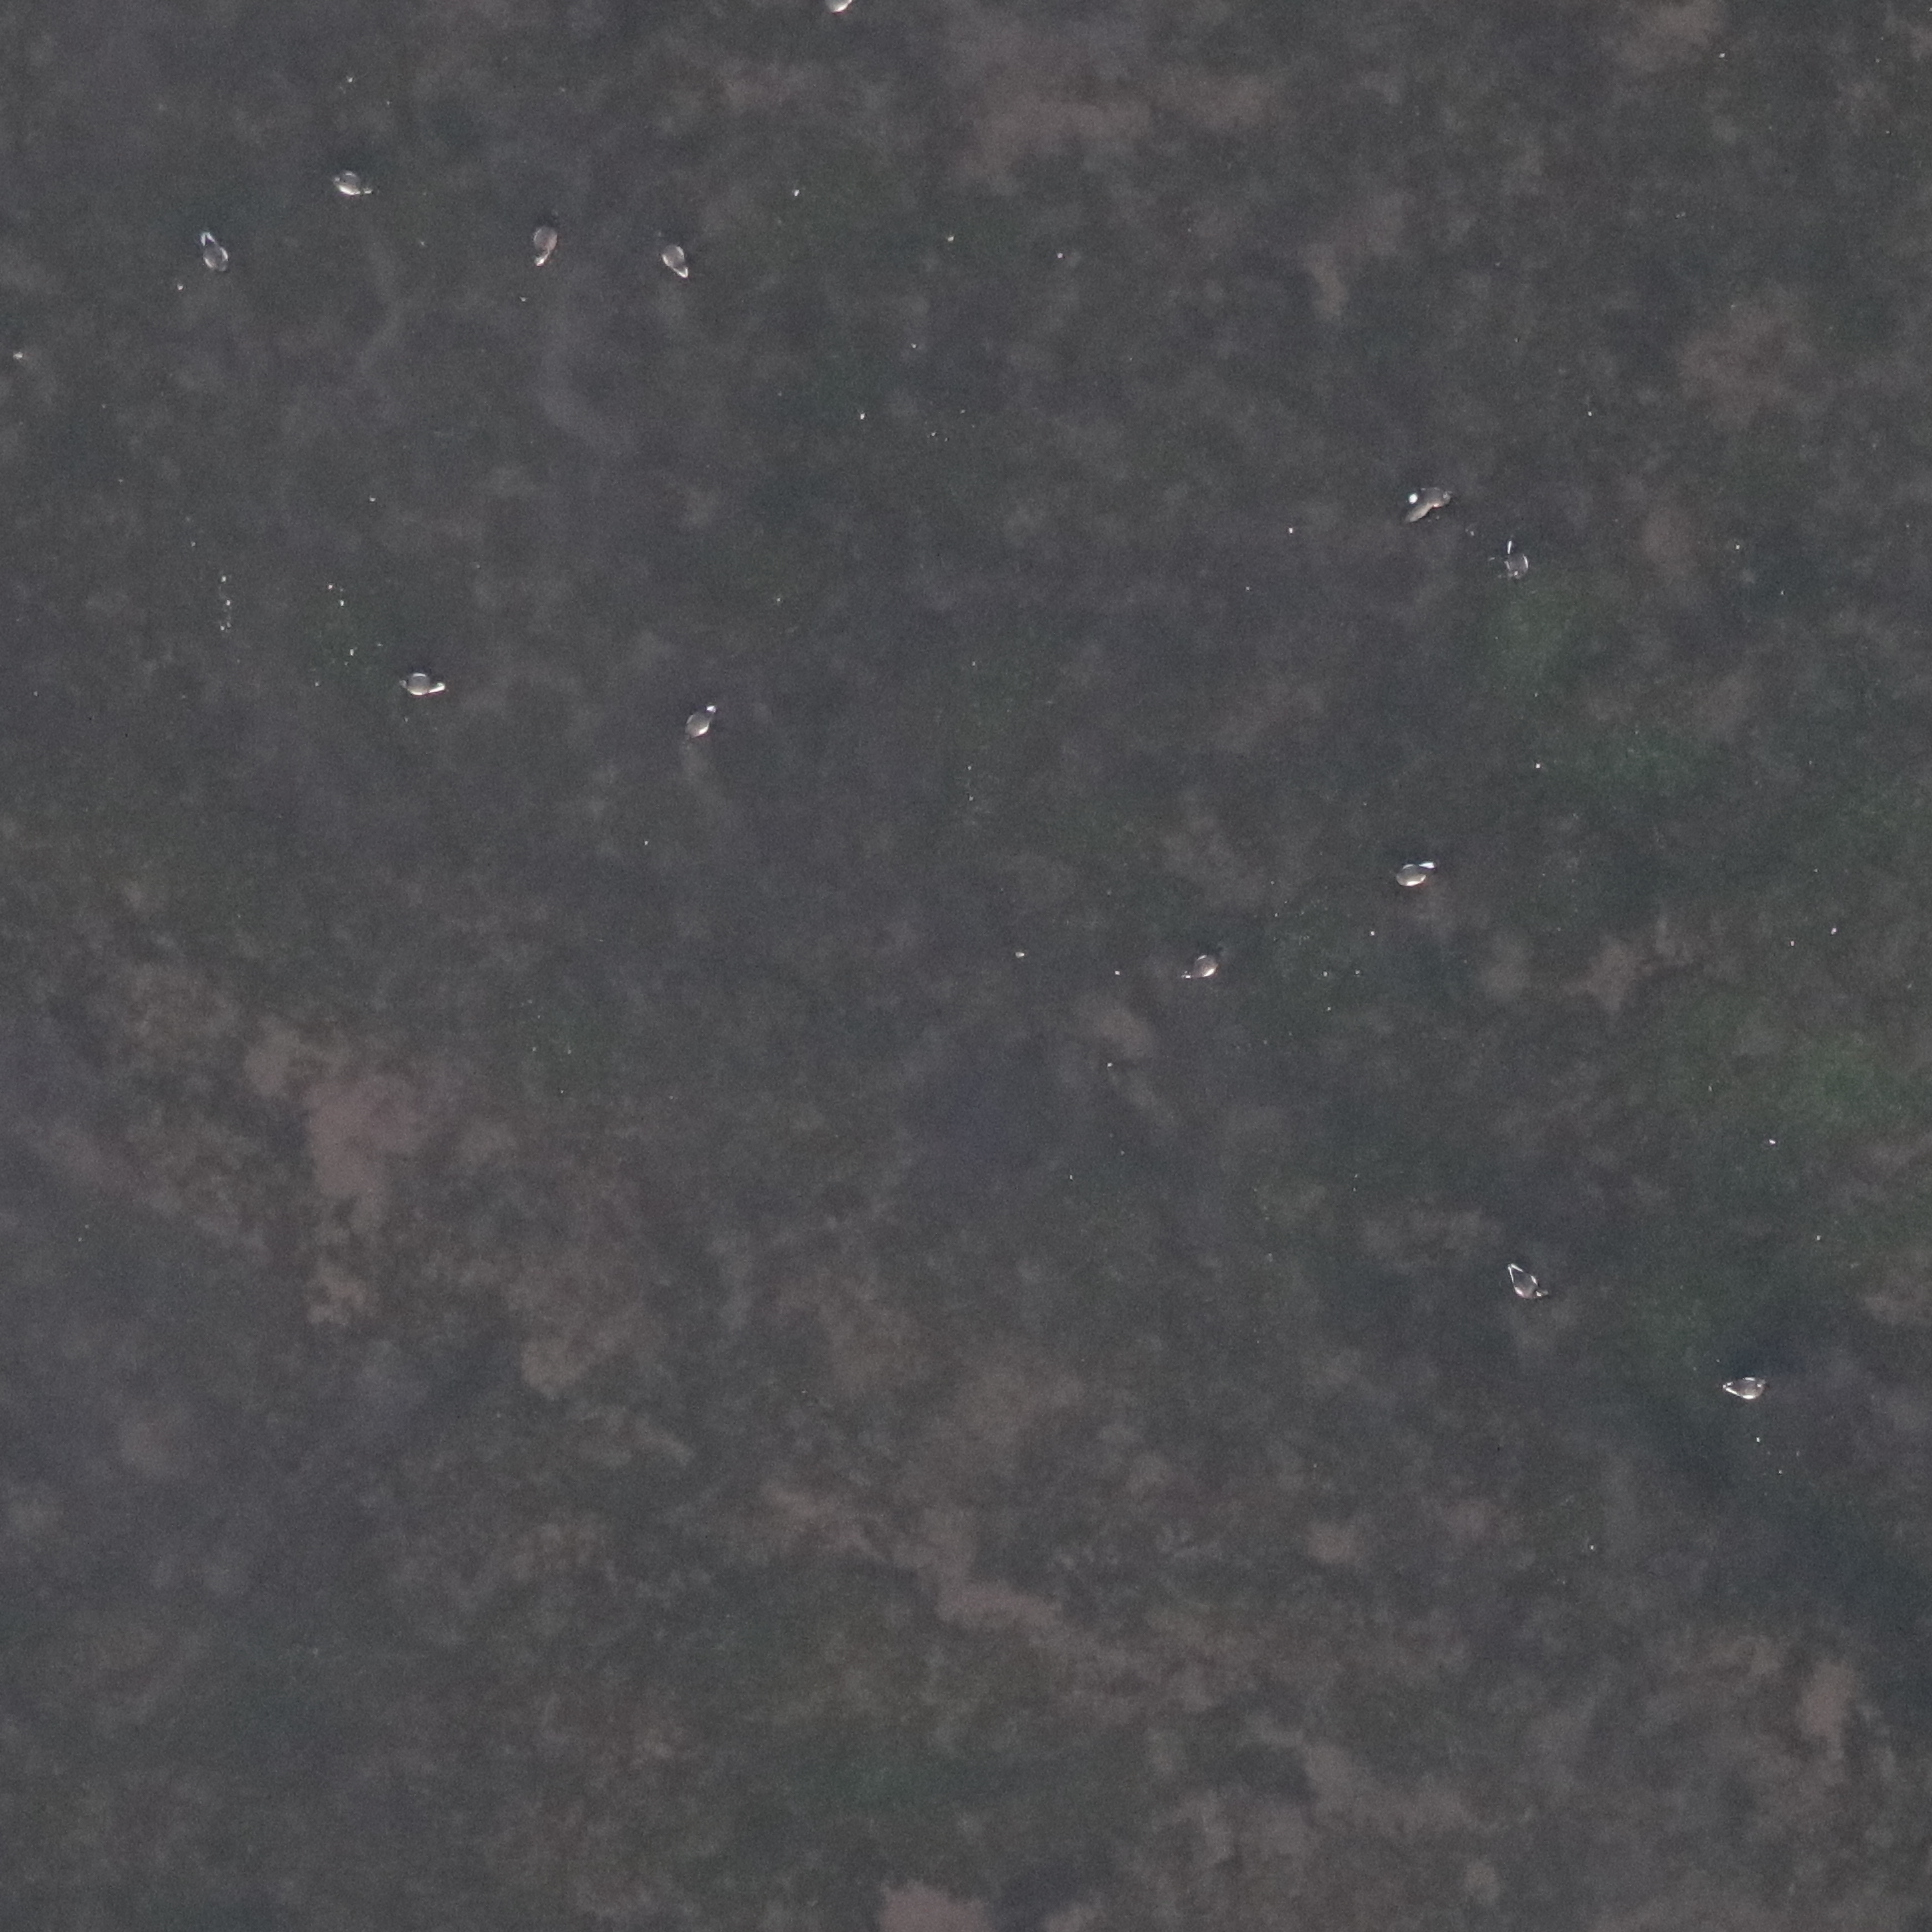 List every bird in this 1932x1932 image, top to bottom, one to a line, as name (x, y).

brant (351, 183)
brant (545, 241)
brant (215, 255)
brant (674, 258)
brant (1427, 504)
brant (1515, 562)
brant (422, 684)
brant (698, 720)
brant (1413, 874)
brant (1205, 967)
brant (1525, 1284)
brant (1746, 1387)